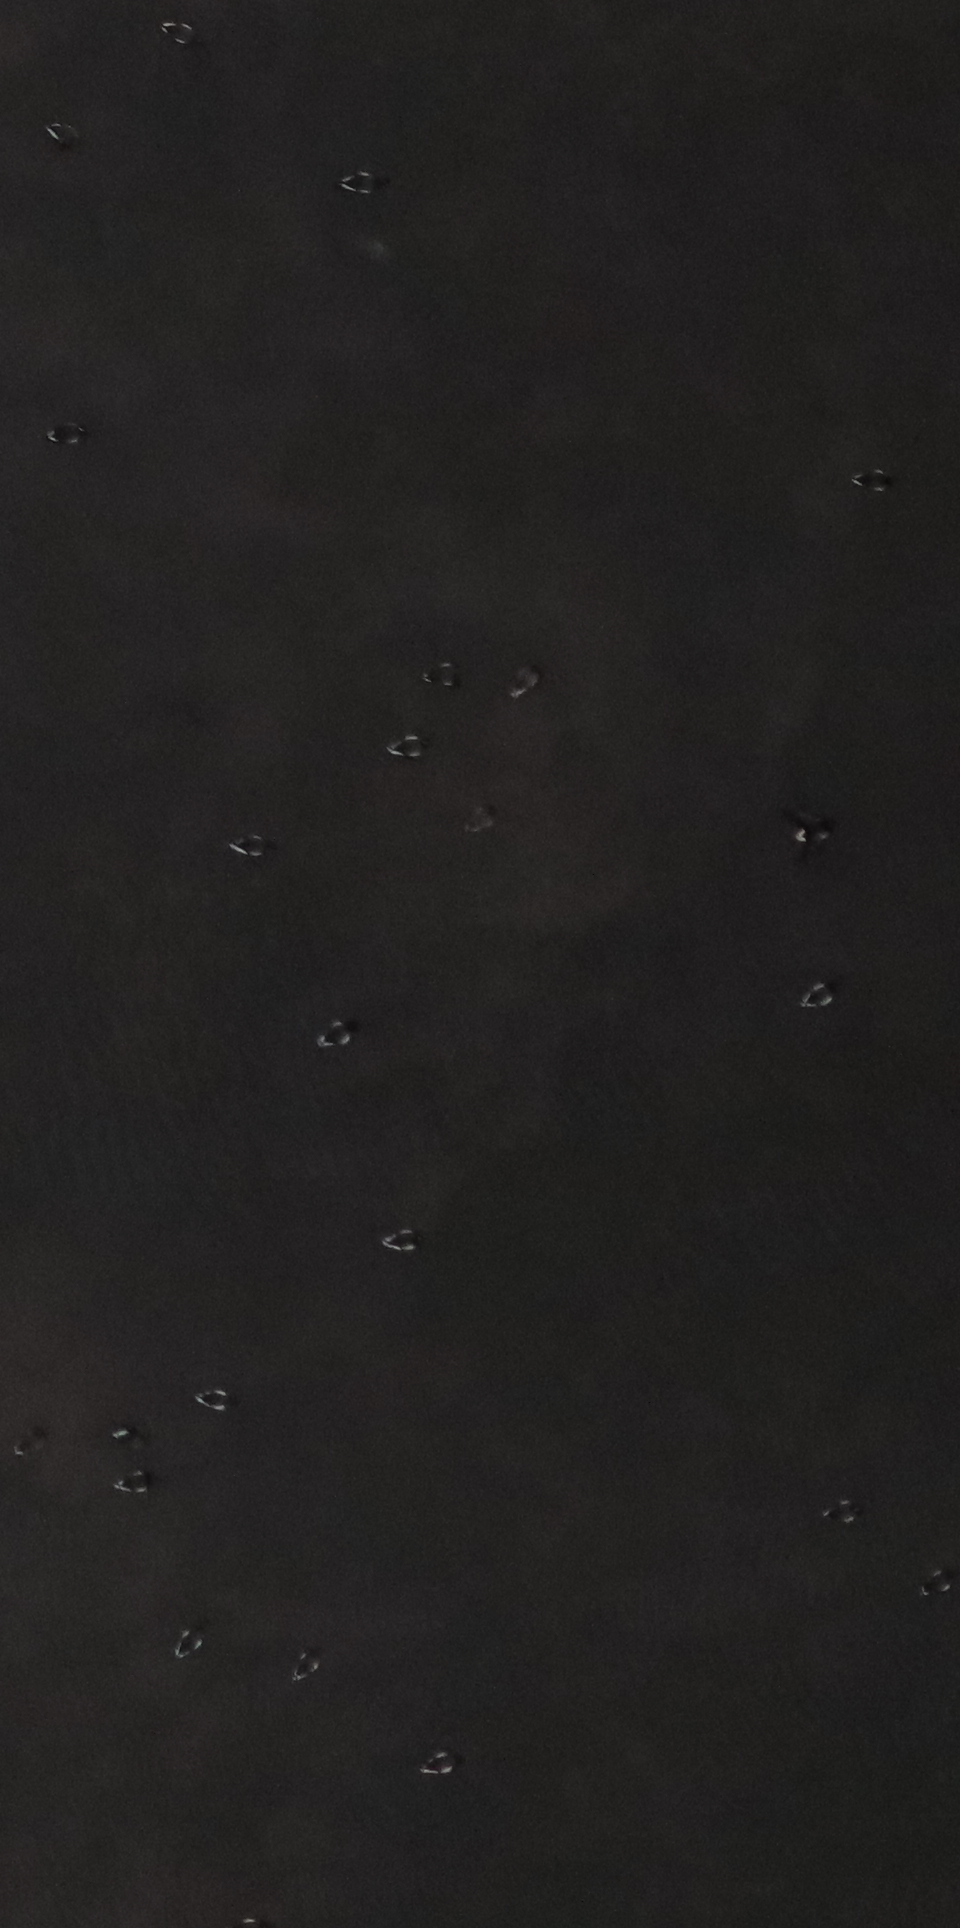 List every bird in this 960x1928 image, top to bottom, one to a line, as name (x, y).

brant (181, 32)
brant (62, 134)
brant (363, 183)
brant (68, 435)
brant (875, 481)
brant (443, 674)
brant (525, 680)
brant (410, 747)
brant (483, 821)
brant (813, 835)
brant (252, 846)
brant (820, 996)
brant (338, 1034)
brant (402, 1241)
brant (212, 1399)
brant (123, 1433)
brant (32, 1441)
brant (137, 1482)
brant (838, 1508)
brant (936, 1583)
brant (191, 1642)
brant (308, 1667)
brant (441, 1764)